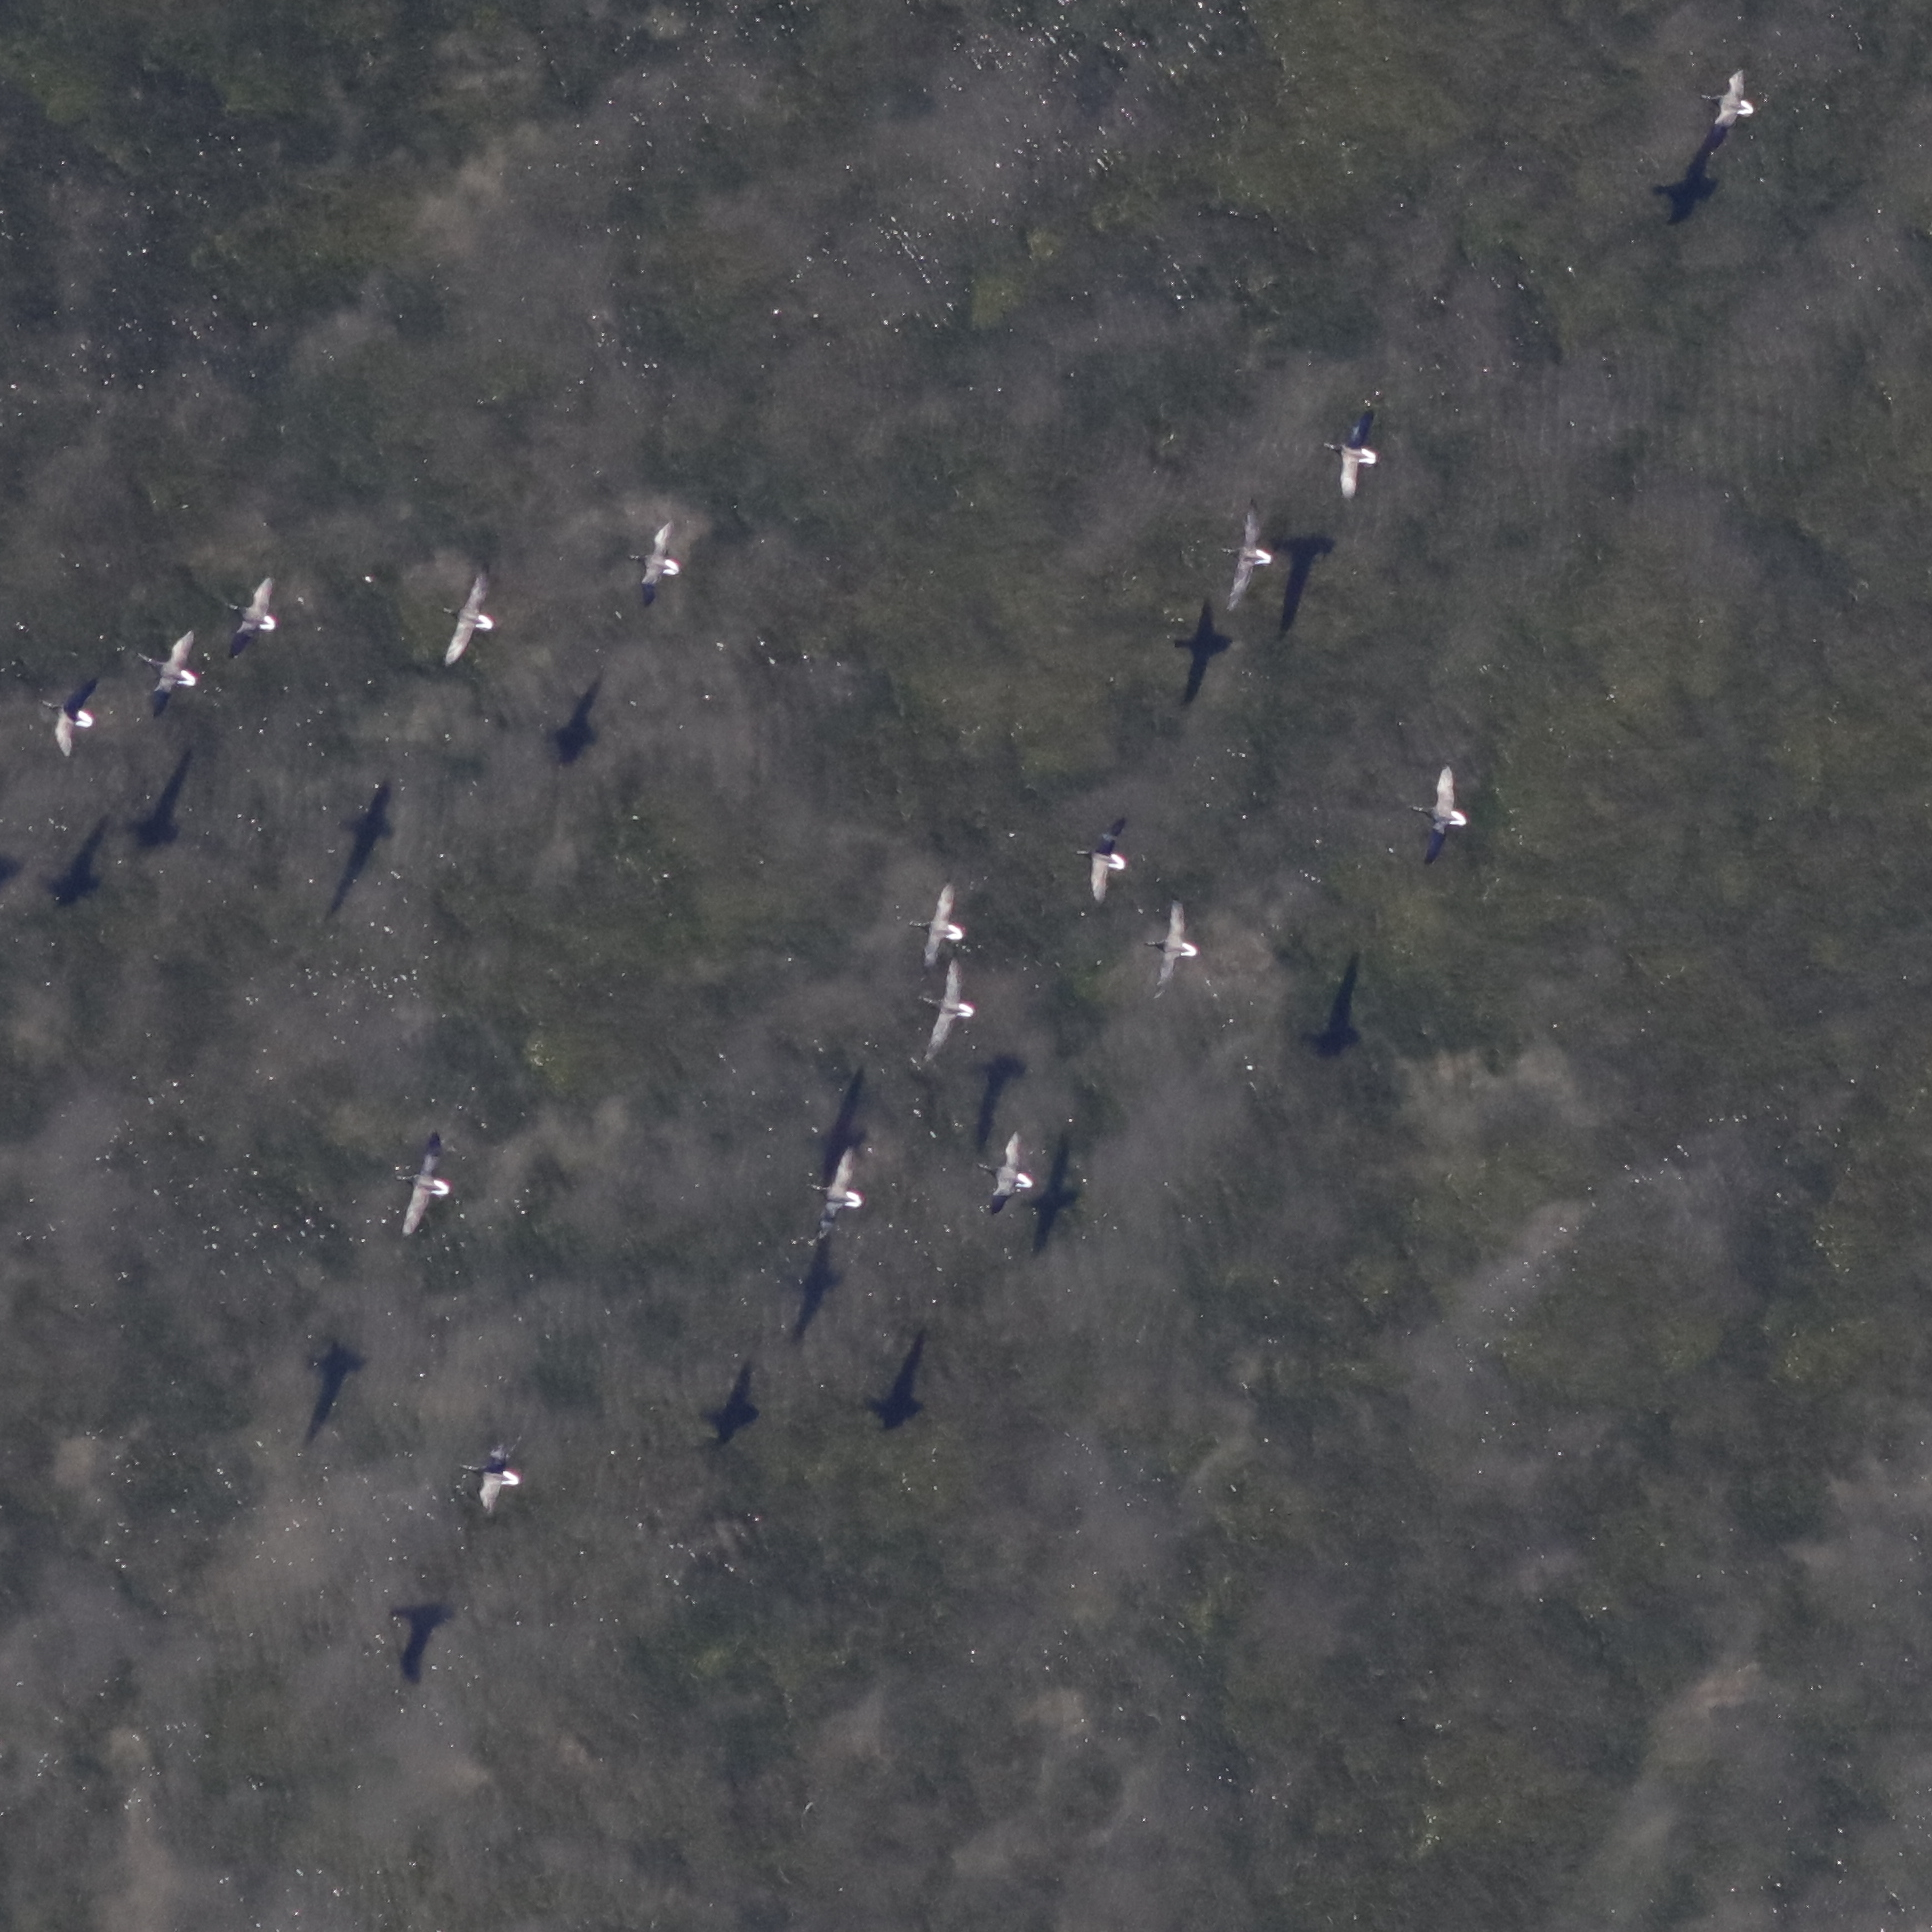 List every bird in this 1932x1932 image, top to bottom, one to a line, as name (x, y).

brant (1729, 118)
brant (1351, 456)
brant (1245, 555)
brant (664, 558)
brant (477, 613)
brant (263, 619)
brant (183, 685)
brant (61, 714)
brant (1454, 829)
brant (1104, 853)
brant (939, 917)
brant (1186, 962)
brant (945, 1004)
brant (1015, 1168)
brant (416, 1181)
brant (848, 1196)
brant (486, 1475)